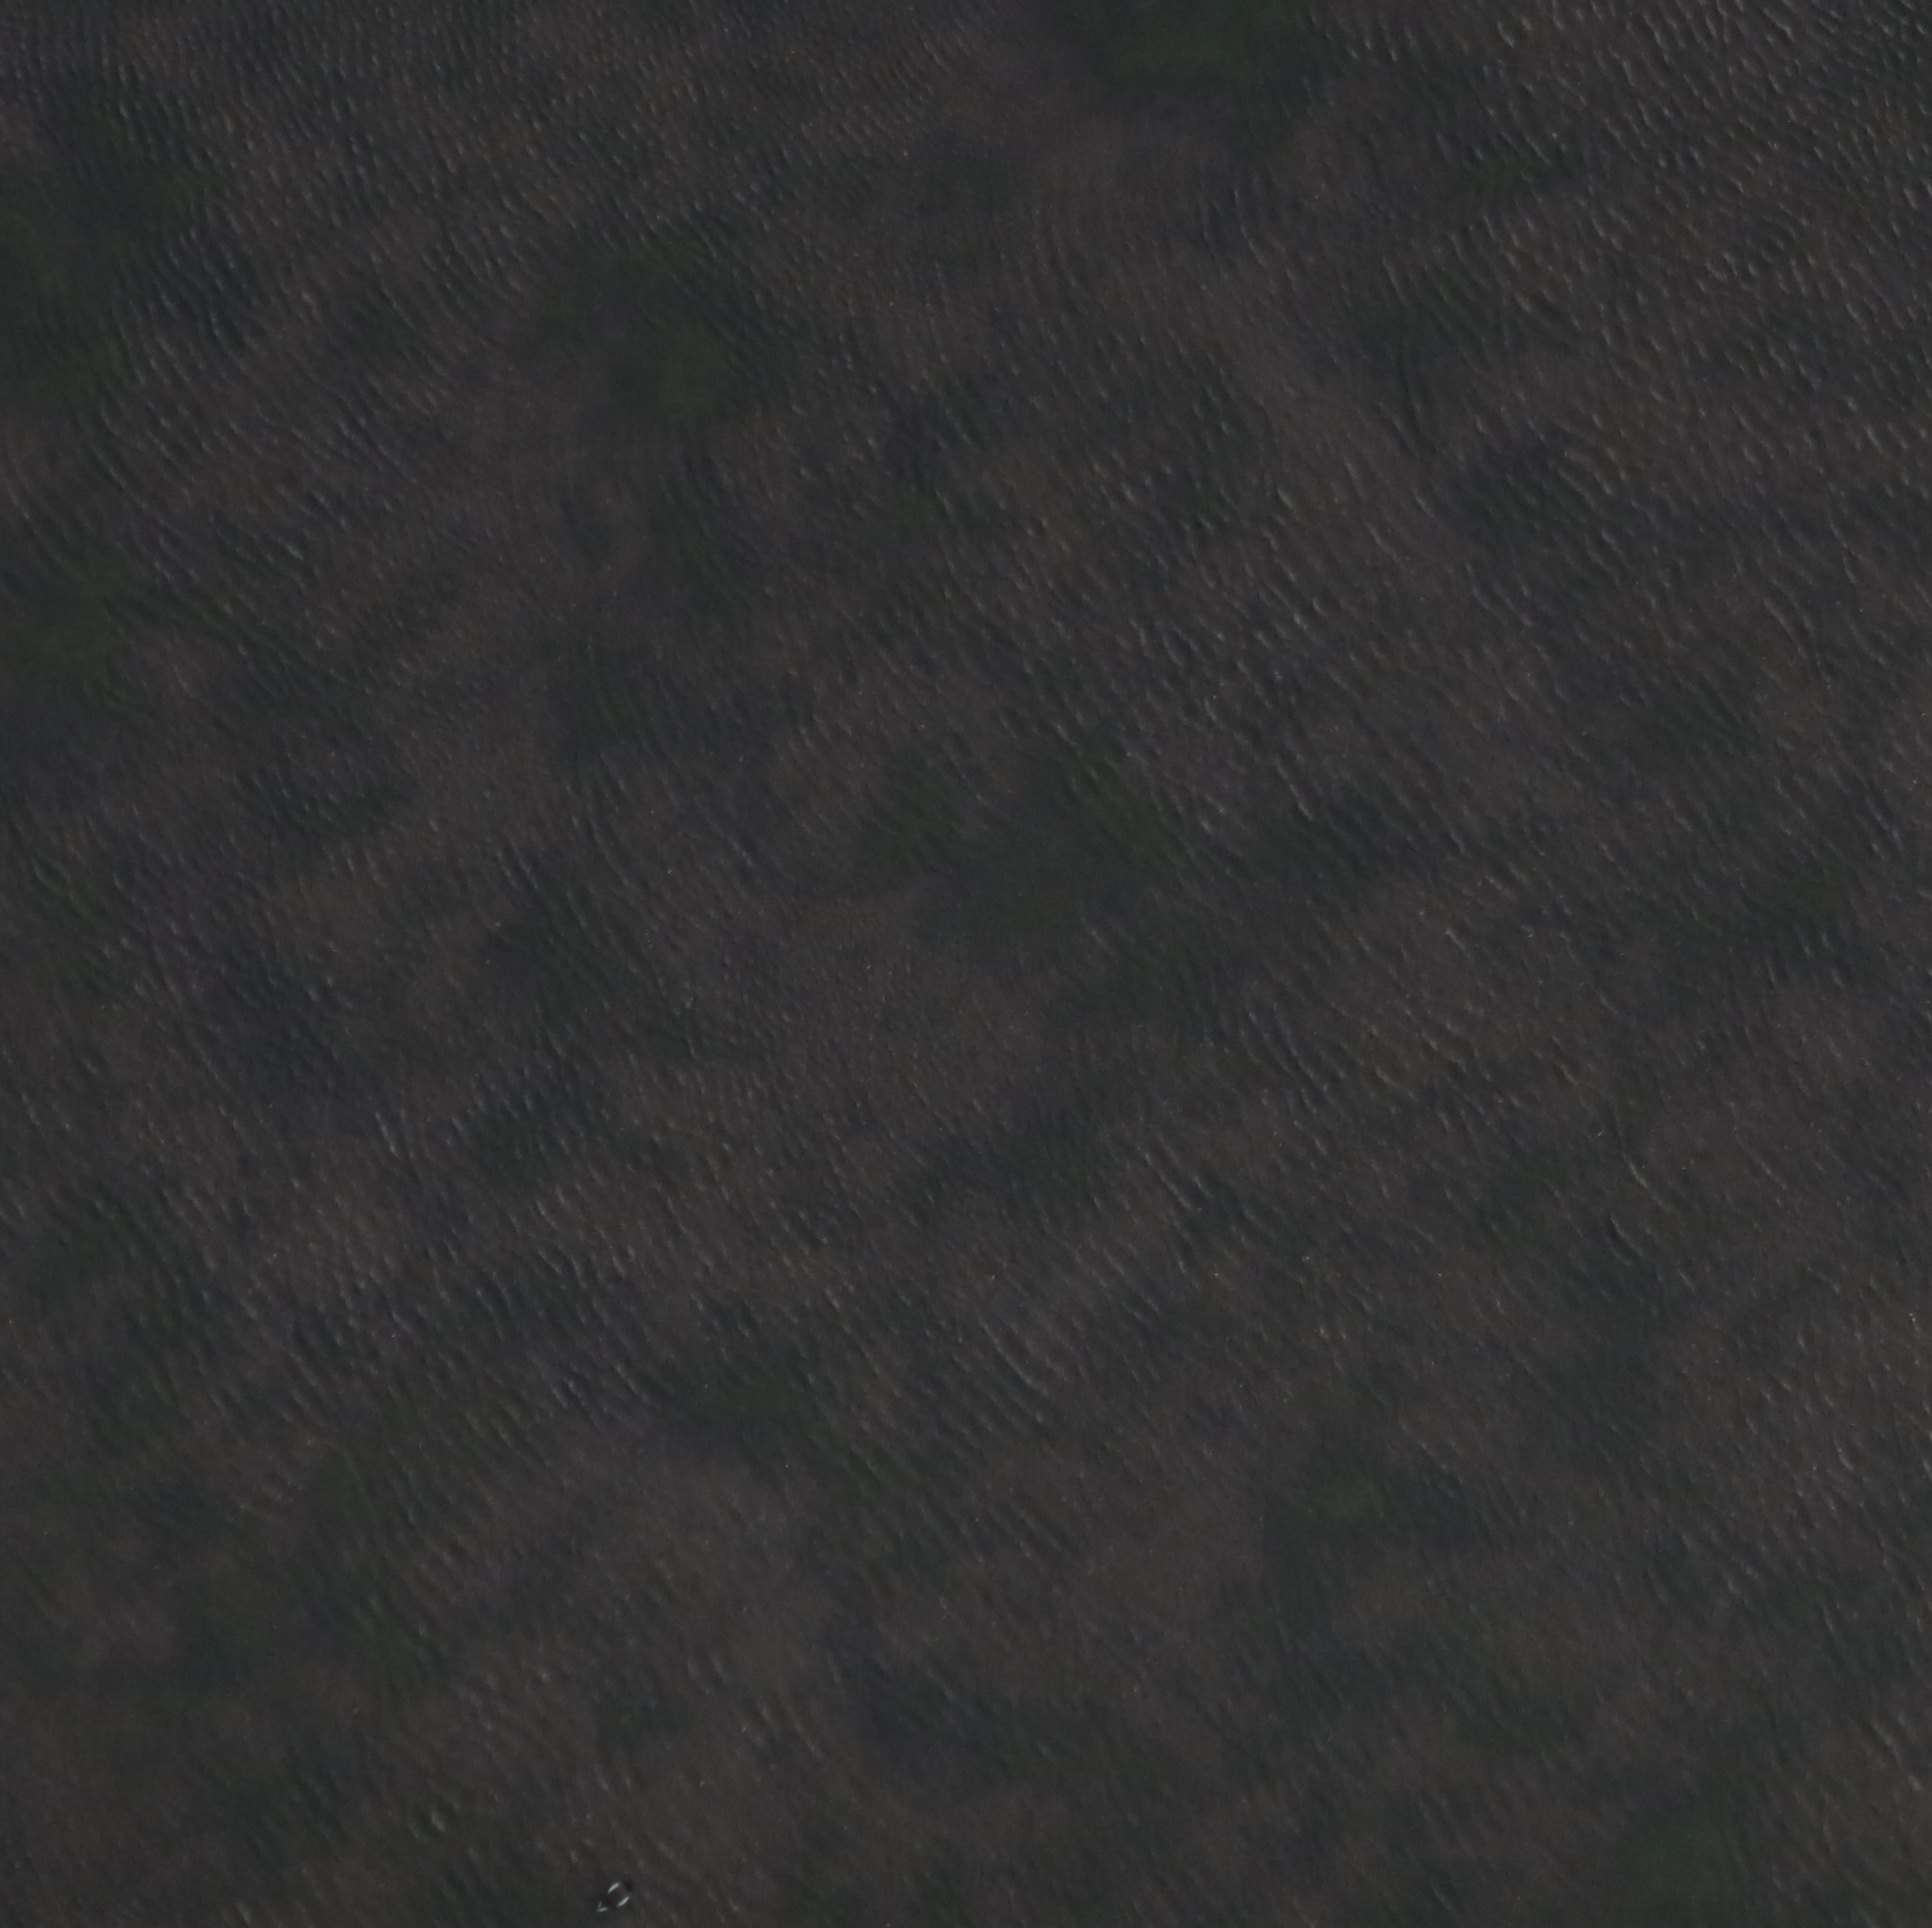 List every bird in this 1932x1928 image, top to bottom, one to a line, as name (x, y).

brant (618, 1895)